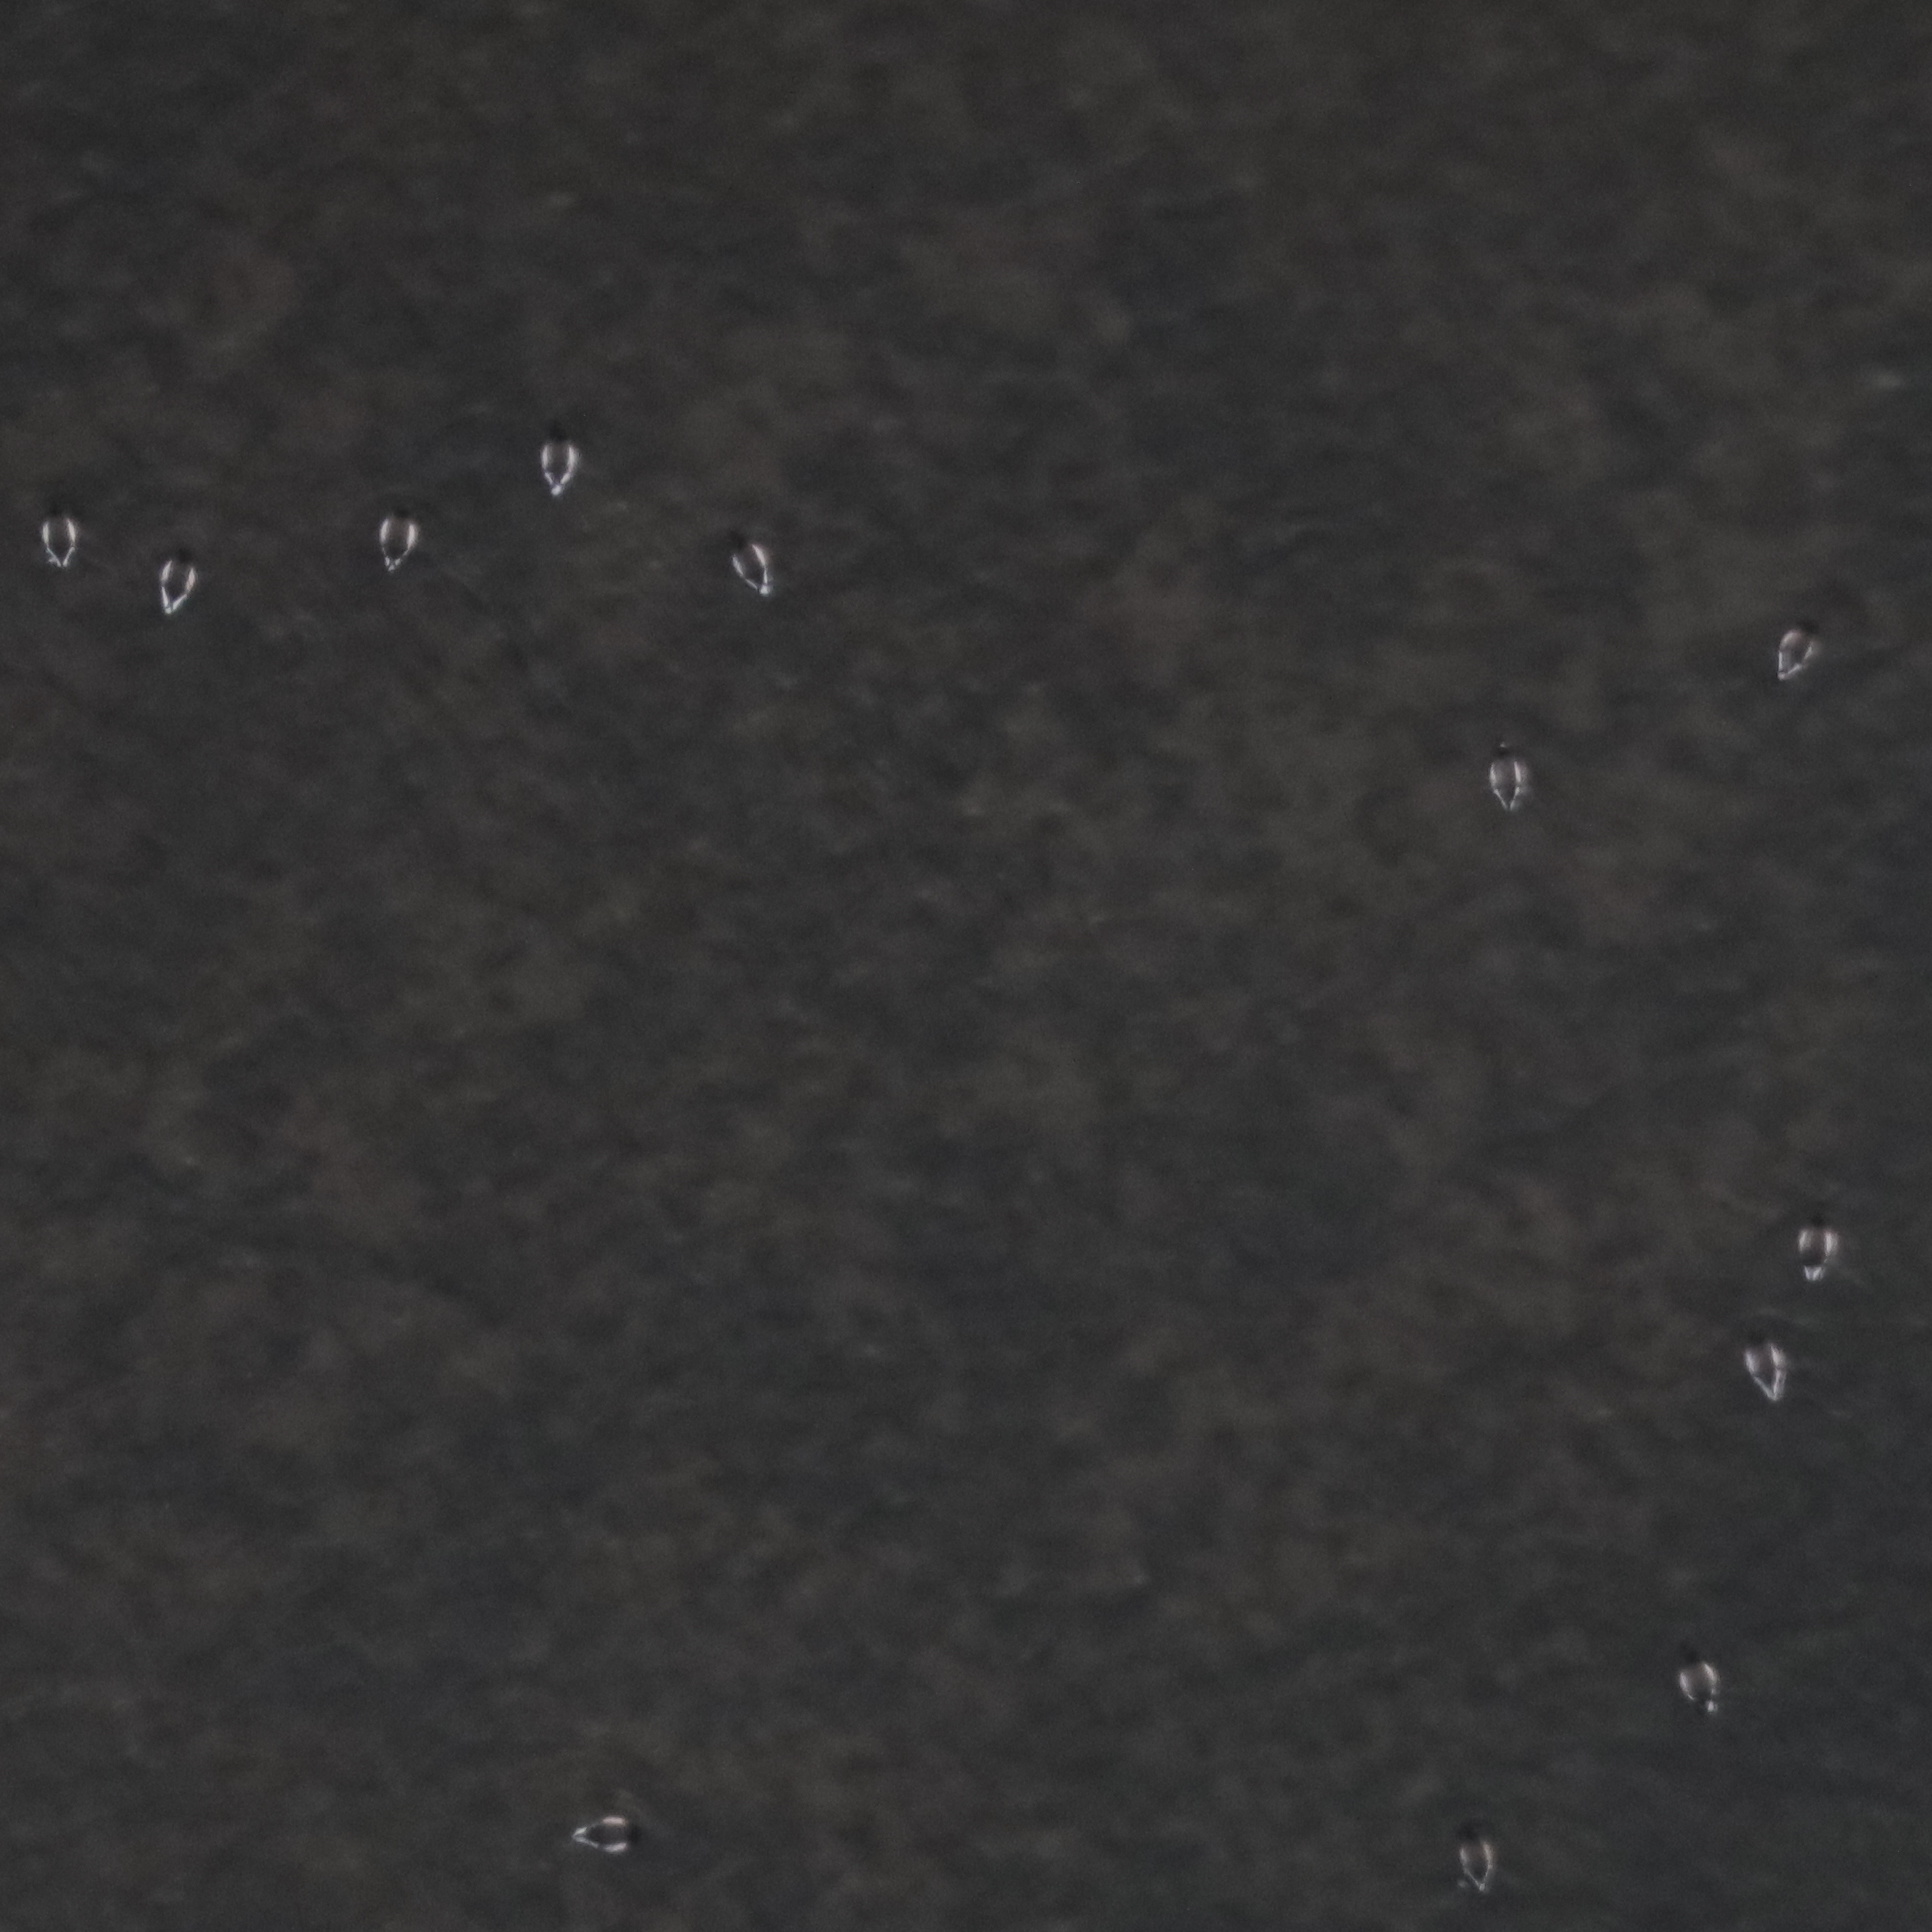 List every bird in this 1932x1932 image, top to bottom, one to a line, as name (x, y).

brant (559, 462)
brant (59, 537)
brant (398, 538)
brant (750, 565)
brant (179, 581)
brant (1799, 651)
brant (1507, 776)
brant (1814, 1245)
brant (1766, 1364)
brant (1700, 1681)
brant (609, 1833)
brant (1477, 1858)